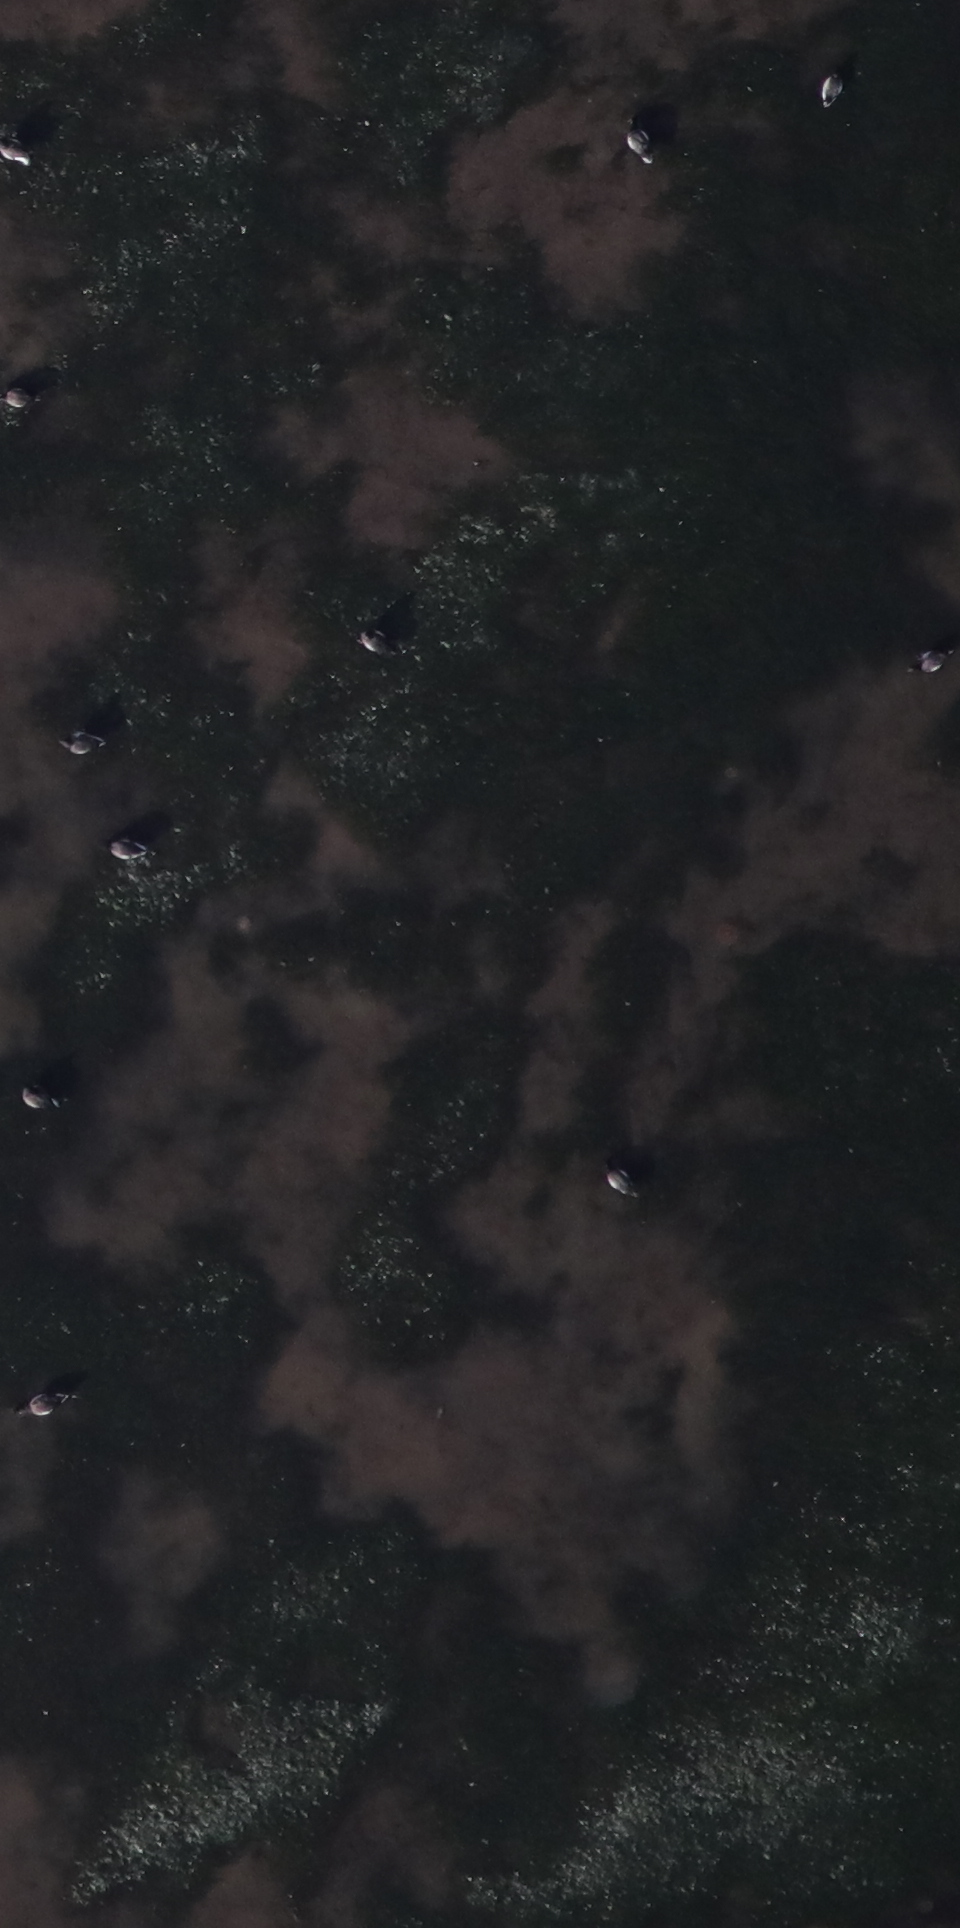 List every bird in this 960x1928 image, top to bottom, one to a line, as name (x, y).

brant (832, 87)
brant (638, 142)
brant (11, 147)
brant (16, 399)
brant (375, 639)
brant (929, 665)
brant (82, 741)
brant (124, 848)
brant (39, 1097)
brant (619, 1178)
brant (43, 1402)